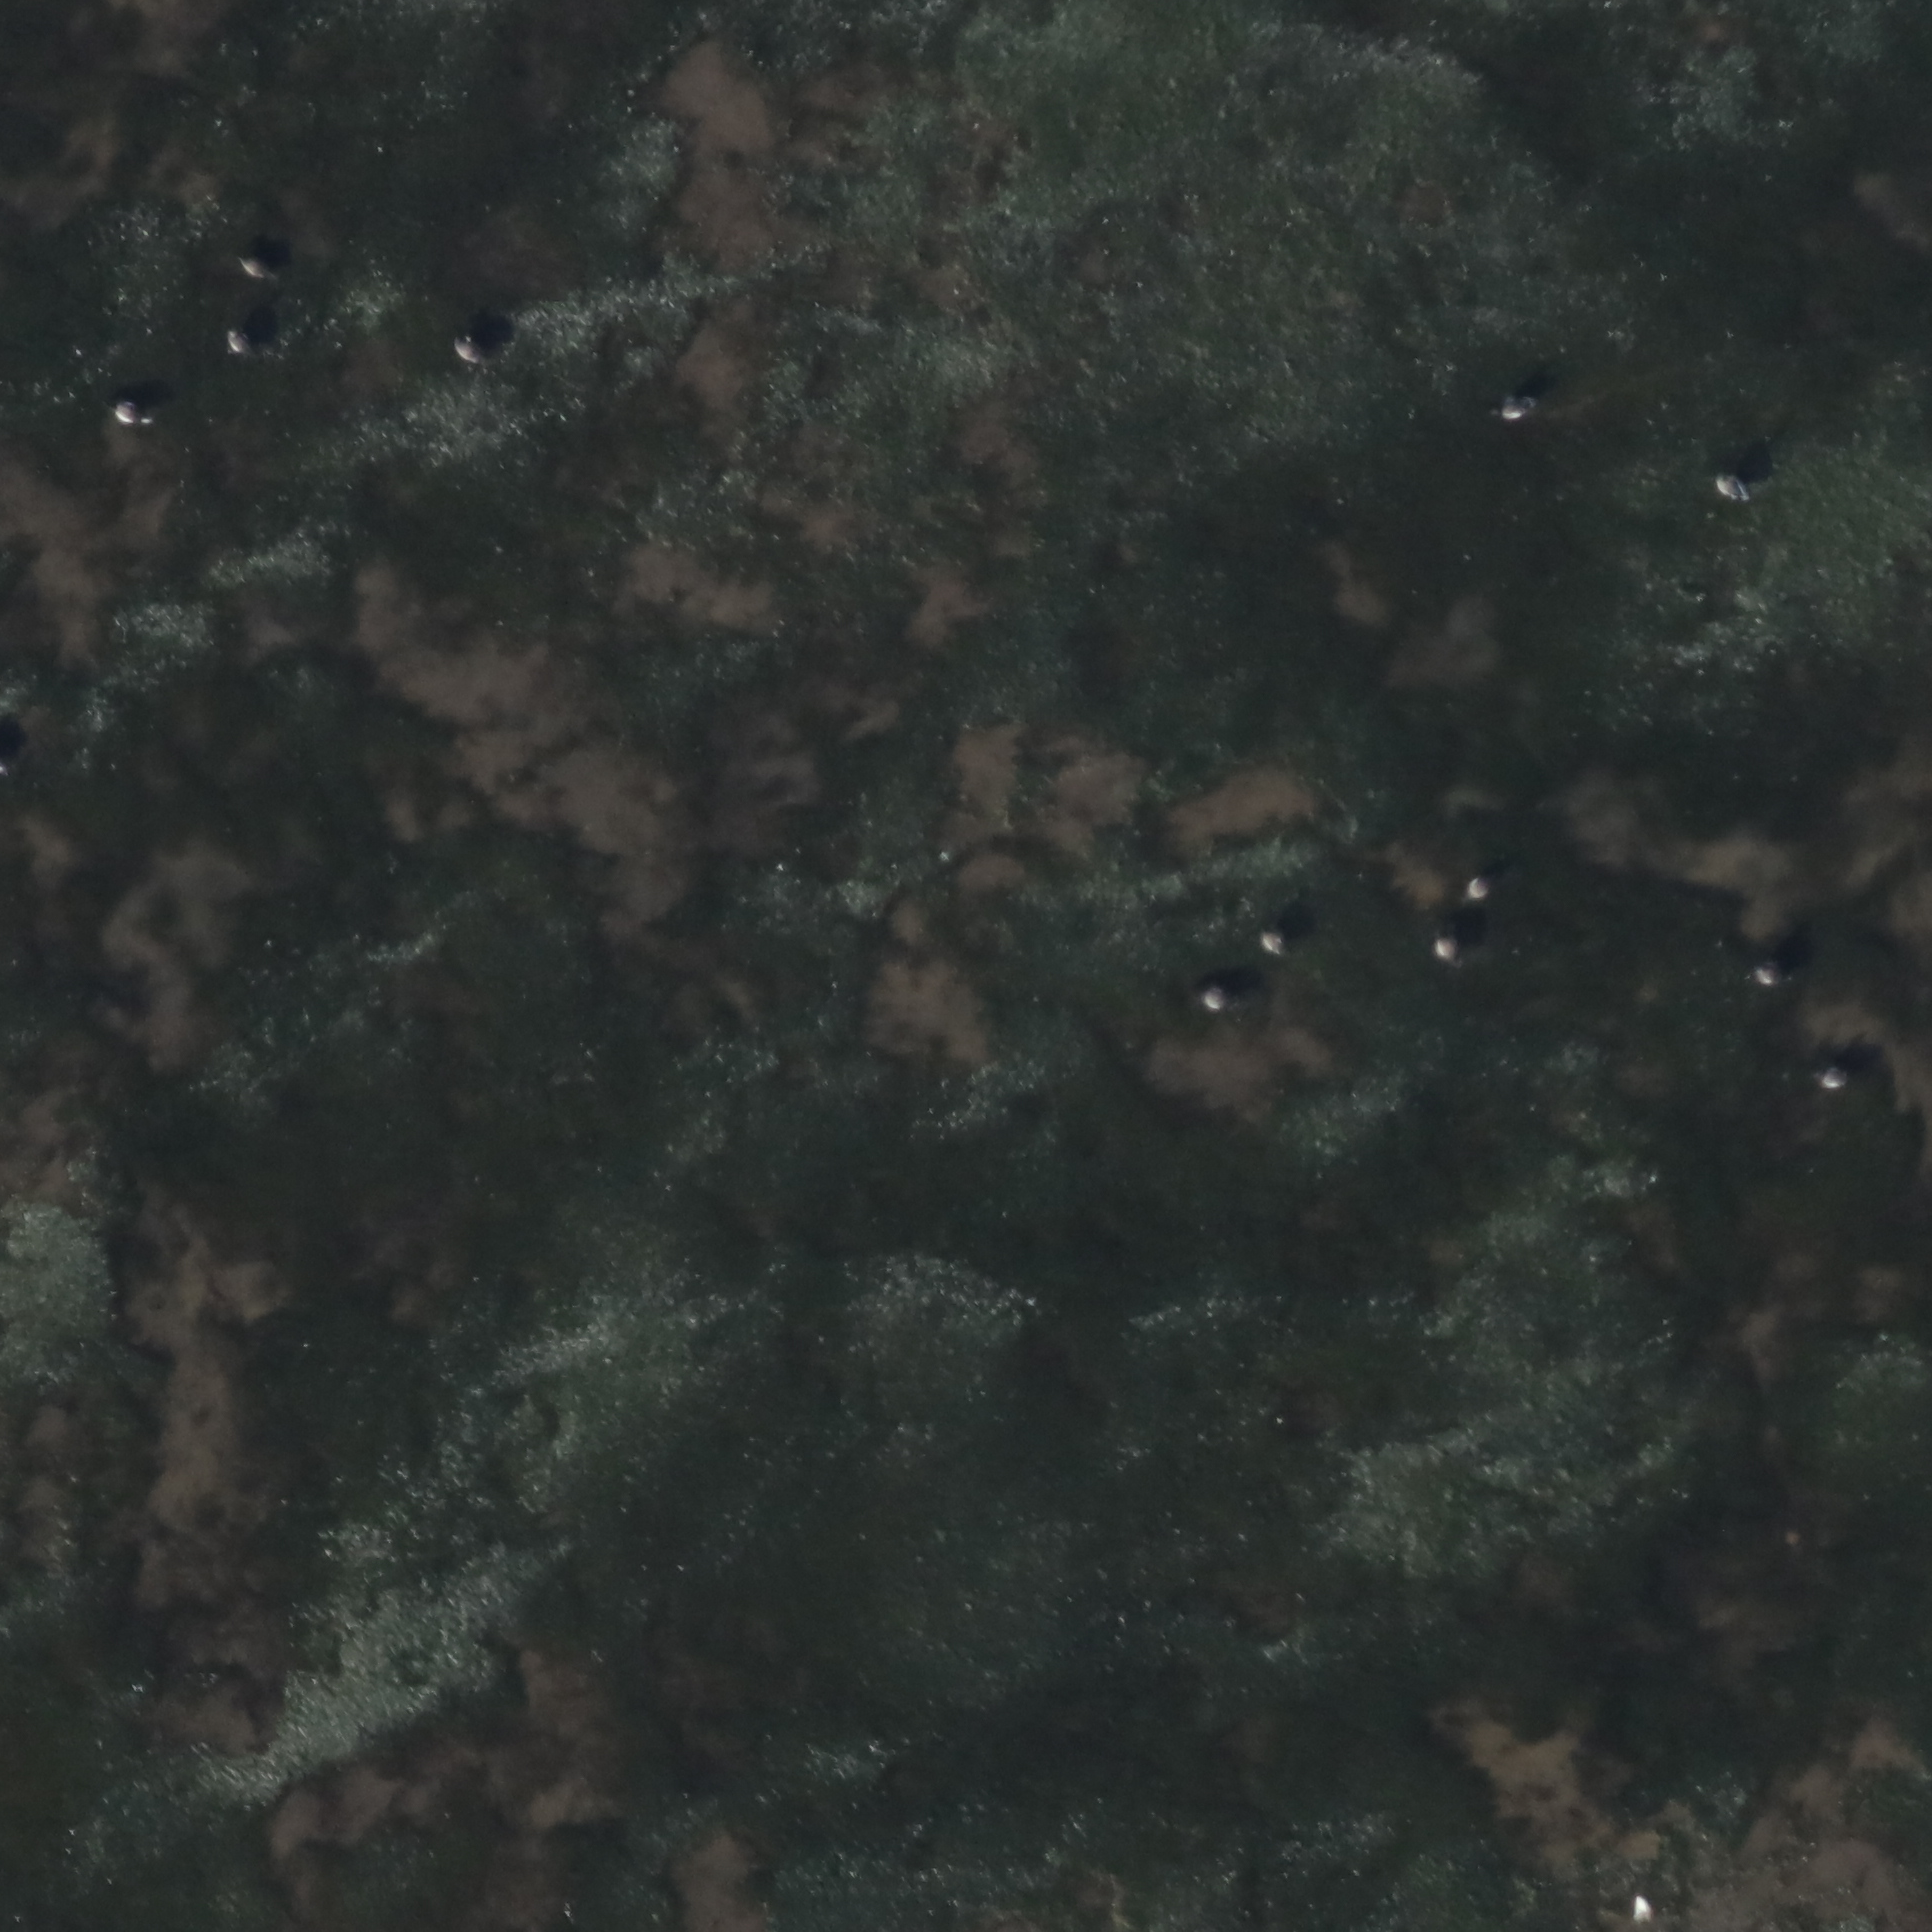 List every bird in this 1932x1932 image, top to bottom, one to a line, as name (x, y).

brant (258, 267)
brant (240, 344)
brant (470, 351)
brant (1514, 407)
brant (130, 413)
brant (1729, 486)
Canada goose (1479, 890)
Canada goose (1272, 940)
Canada goose (1447, 946)
Canada goose (1768, 974)
Canada goose (1216, 1000)
Canada goose (1834, 1076)